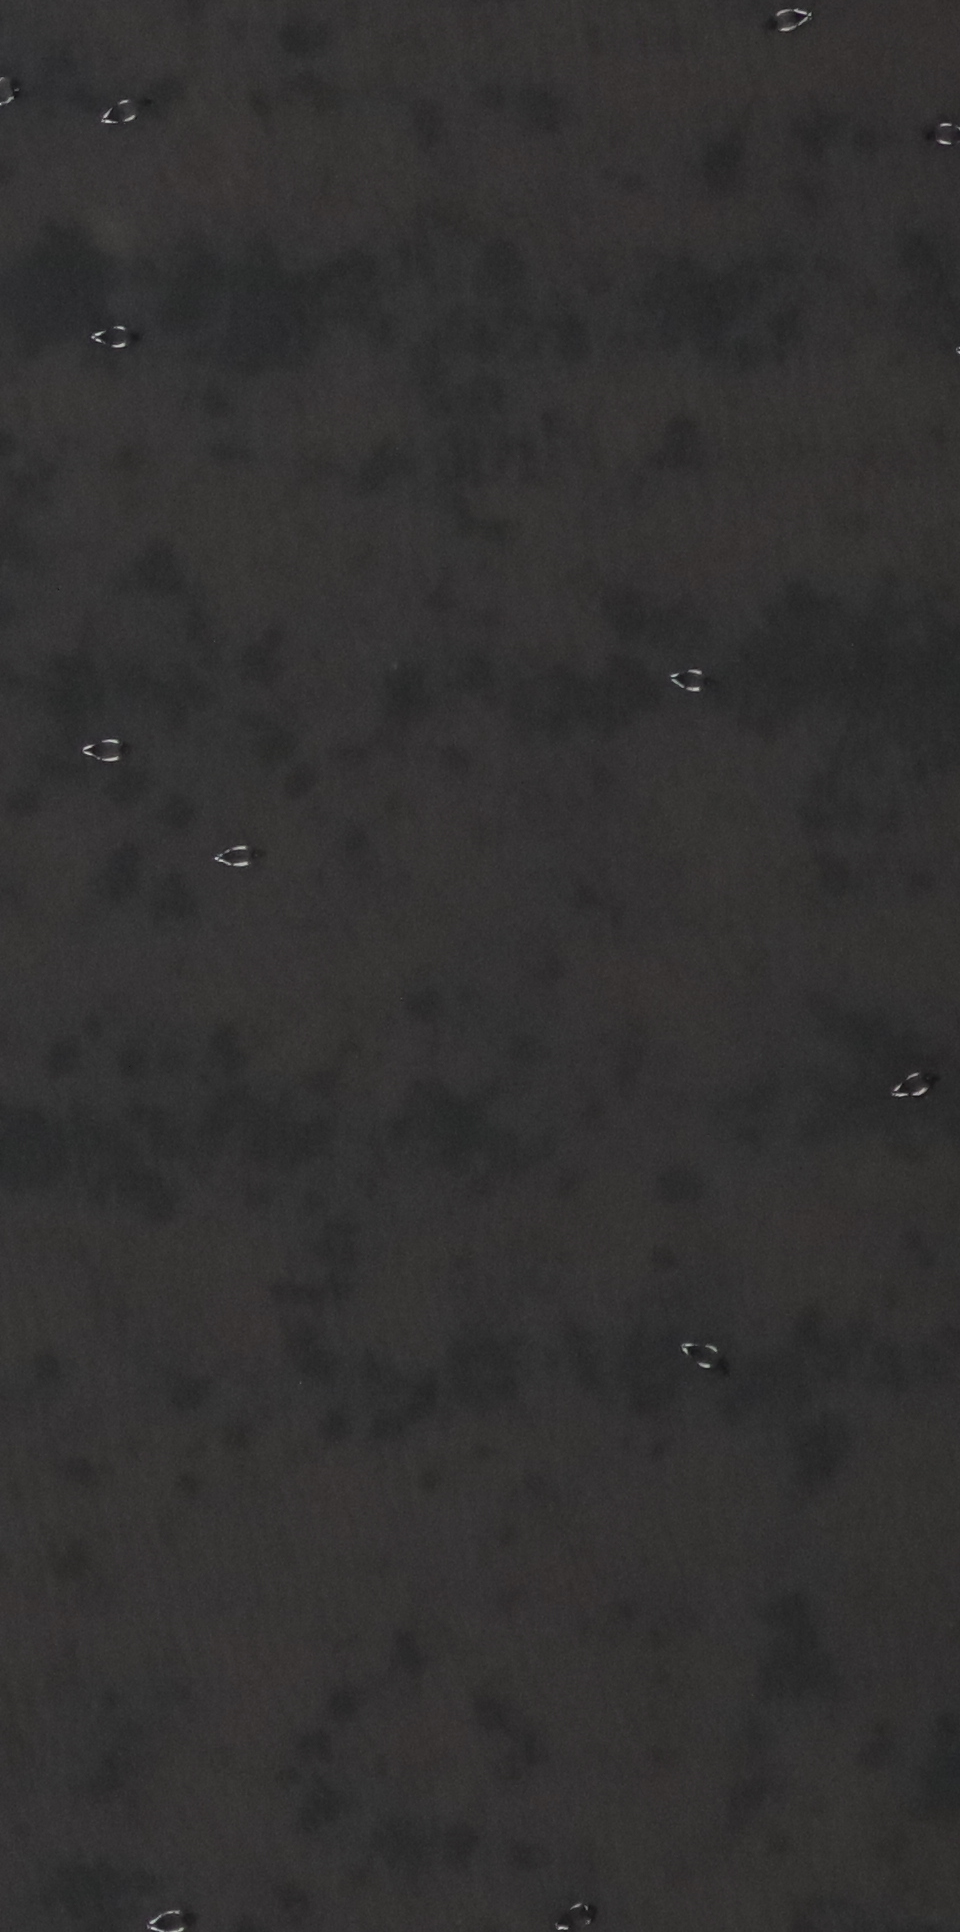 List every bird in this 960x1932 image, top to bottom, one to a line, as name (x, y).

brant (788, 20)
brant (0, 92)
brant (125, 113)
brant (946, 137)
brant (116, 335)
brant (689, 679)
brant (107, 751)
brant (234, 855)
brant (913, 1085)
brant (705, 1358)
brant (575, 1917)
brant (170, 1922)